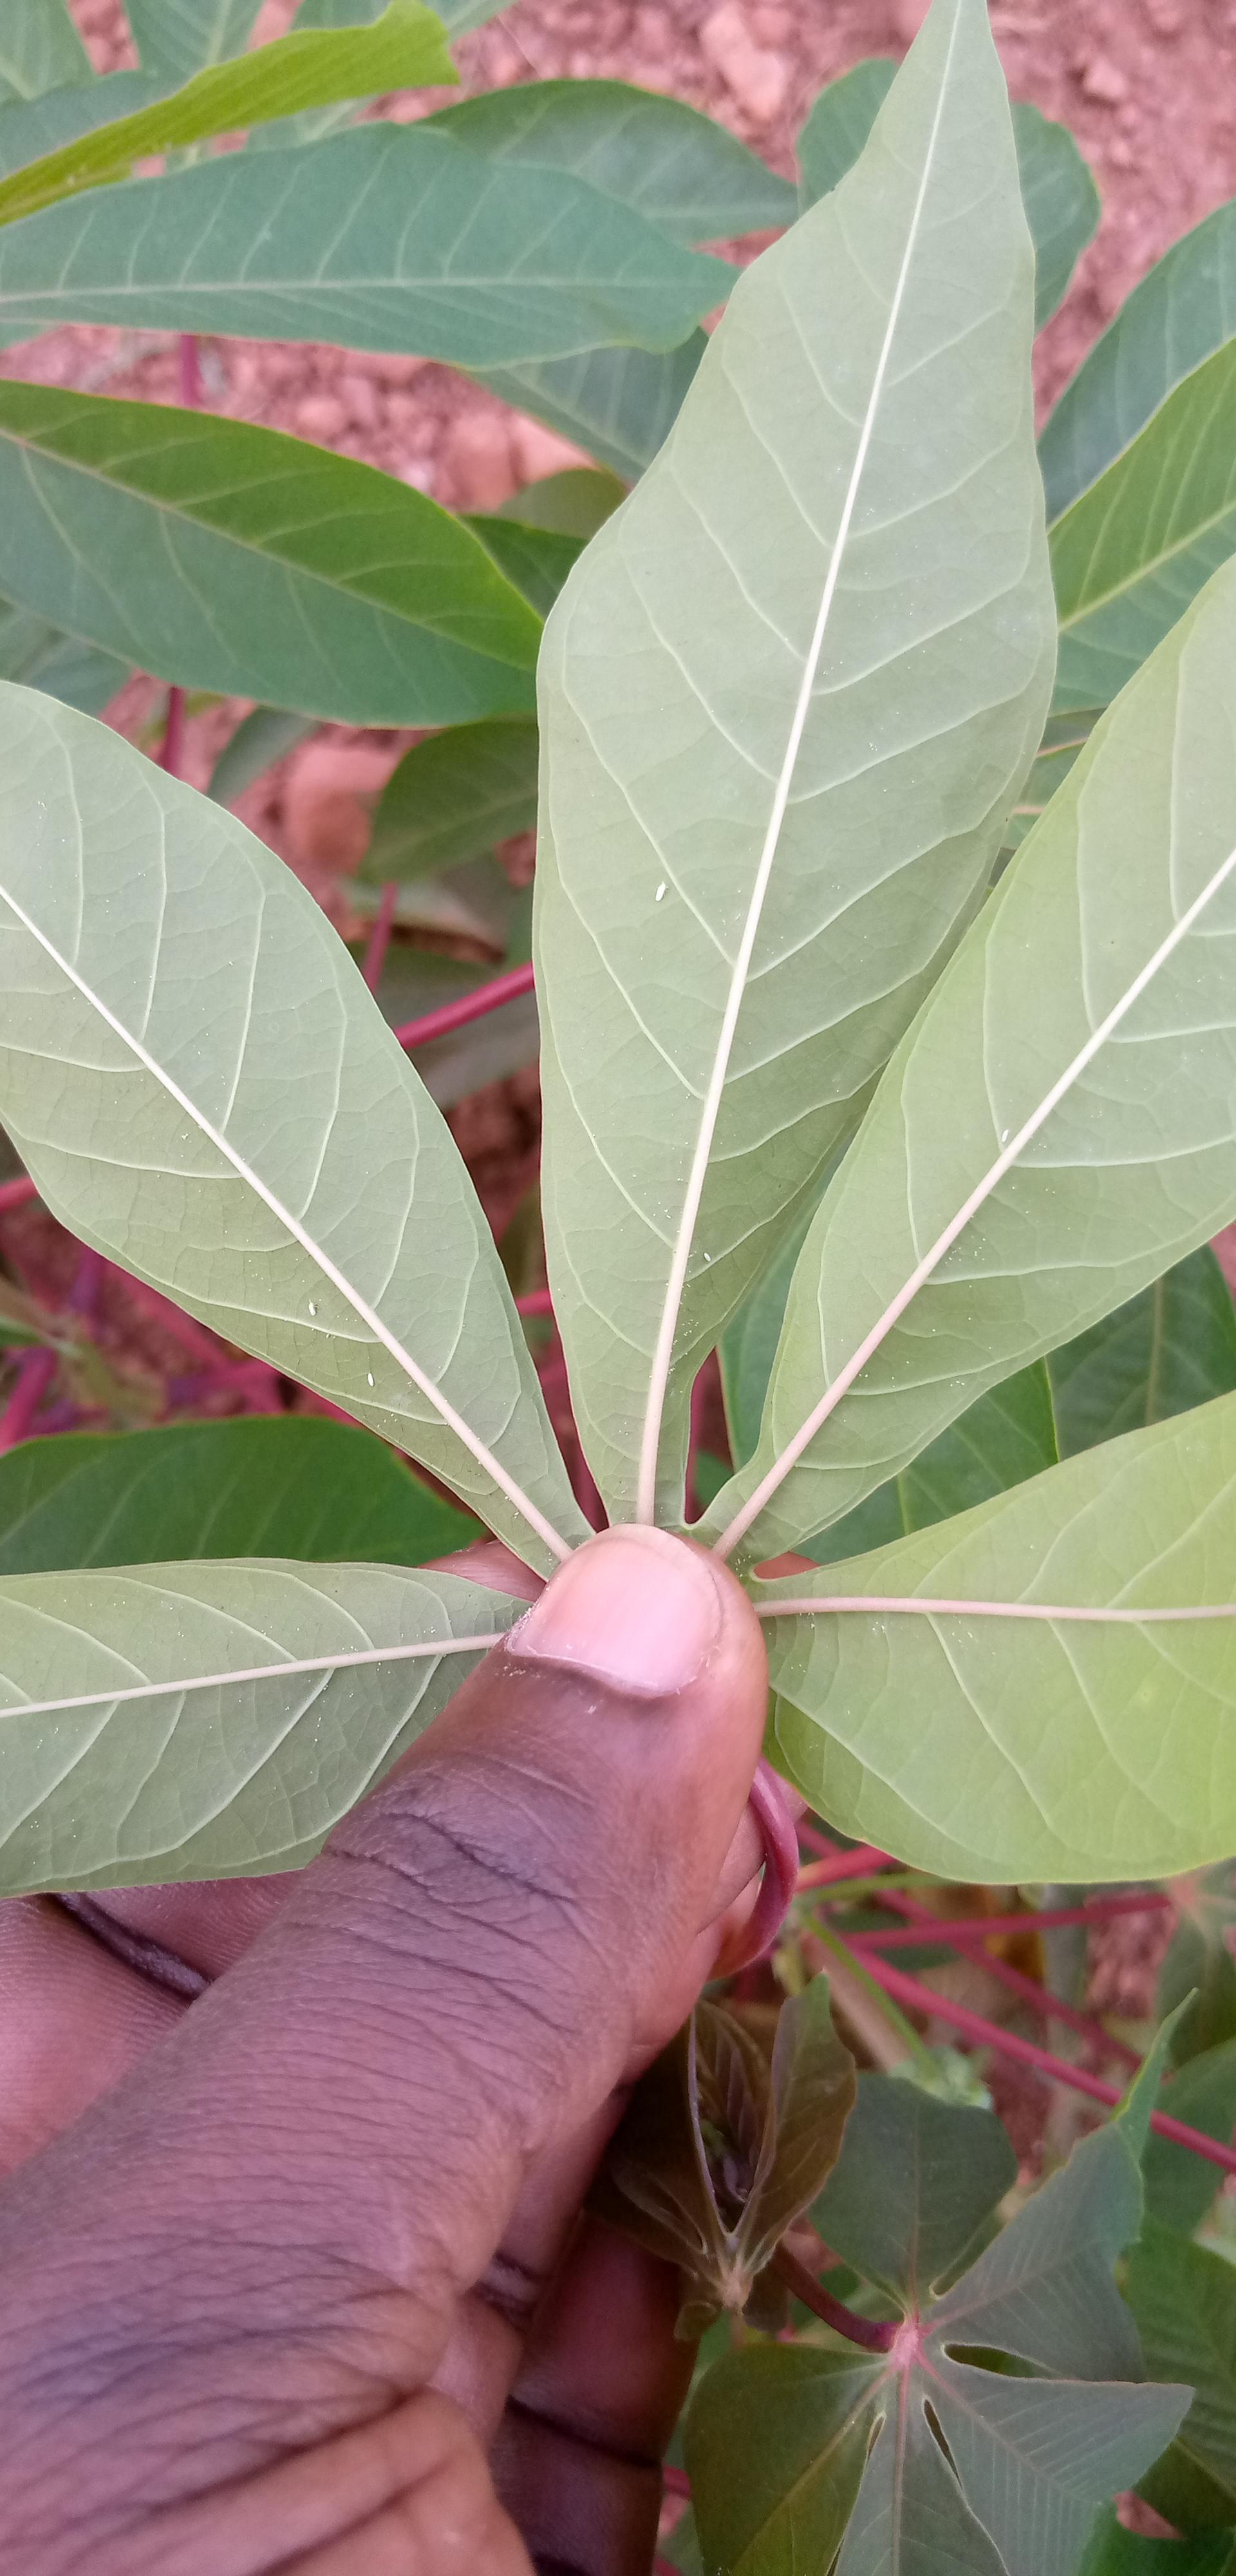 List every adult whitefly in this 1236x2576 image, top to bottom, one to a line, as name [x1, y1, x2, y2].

whitefly [653, 878, 667, 903]
whitefly [999, 1128, 1012, 1144]
whitefly [702, 1251, 713, 1264]
whitefly [306, 1298, 318, 1318]
whitefly [365, 1368, 375, 1389]